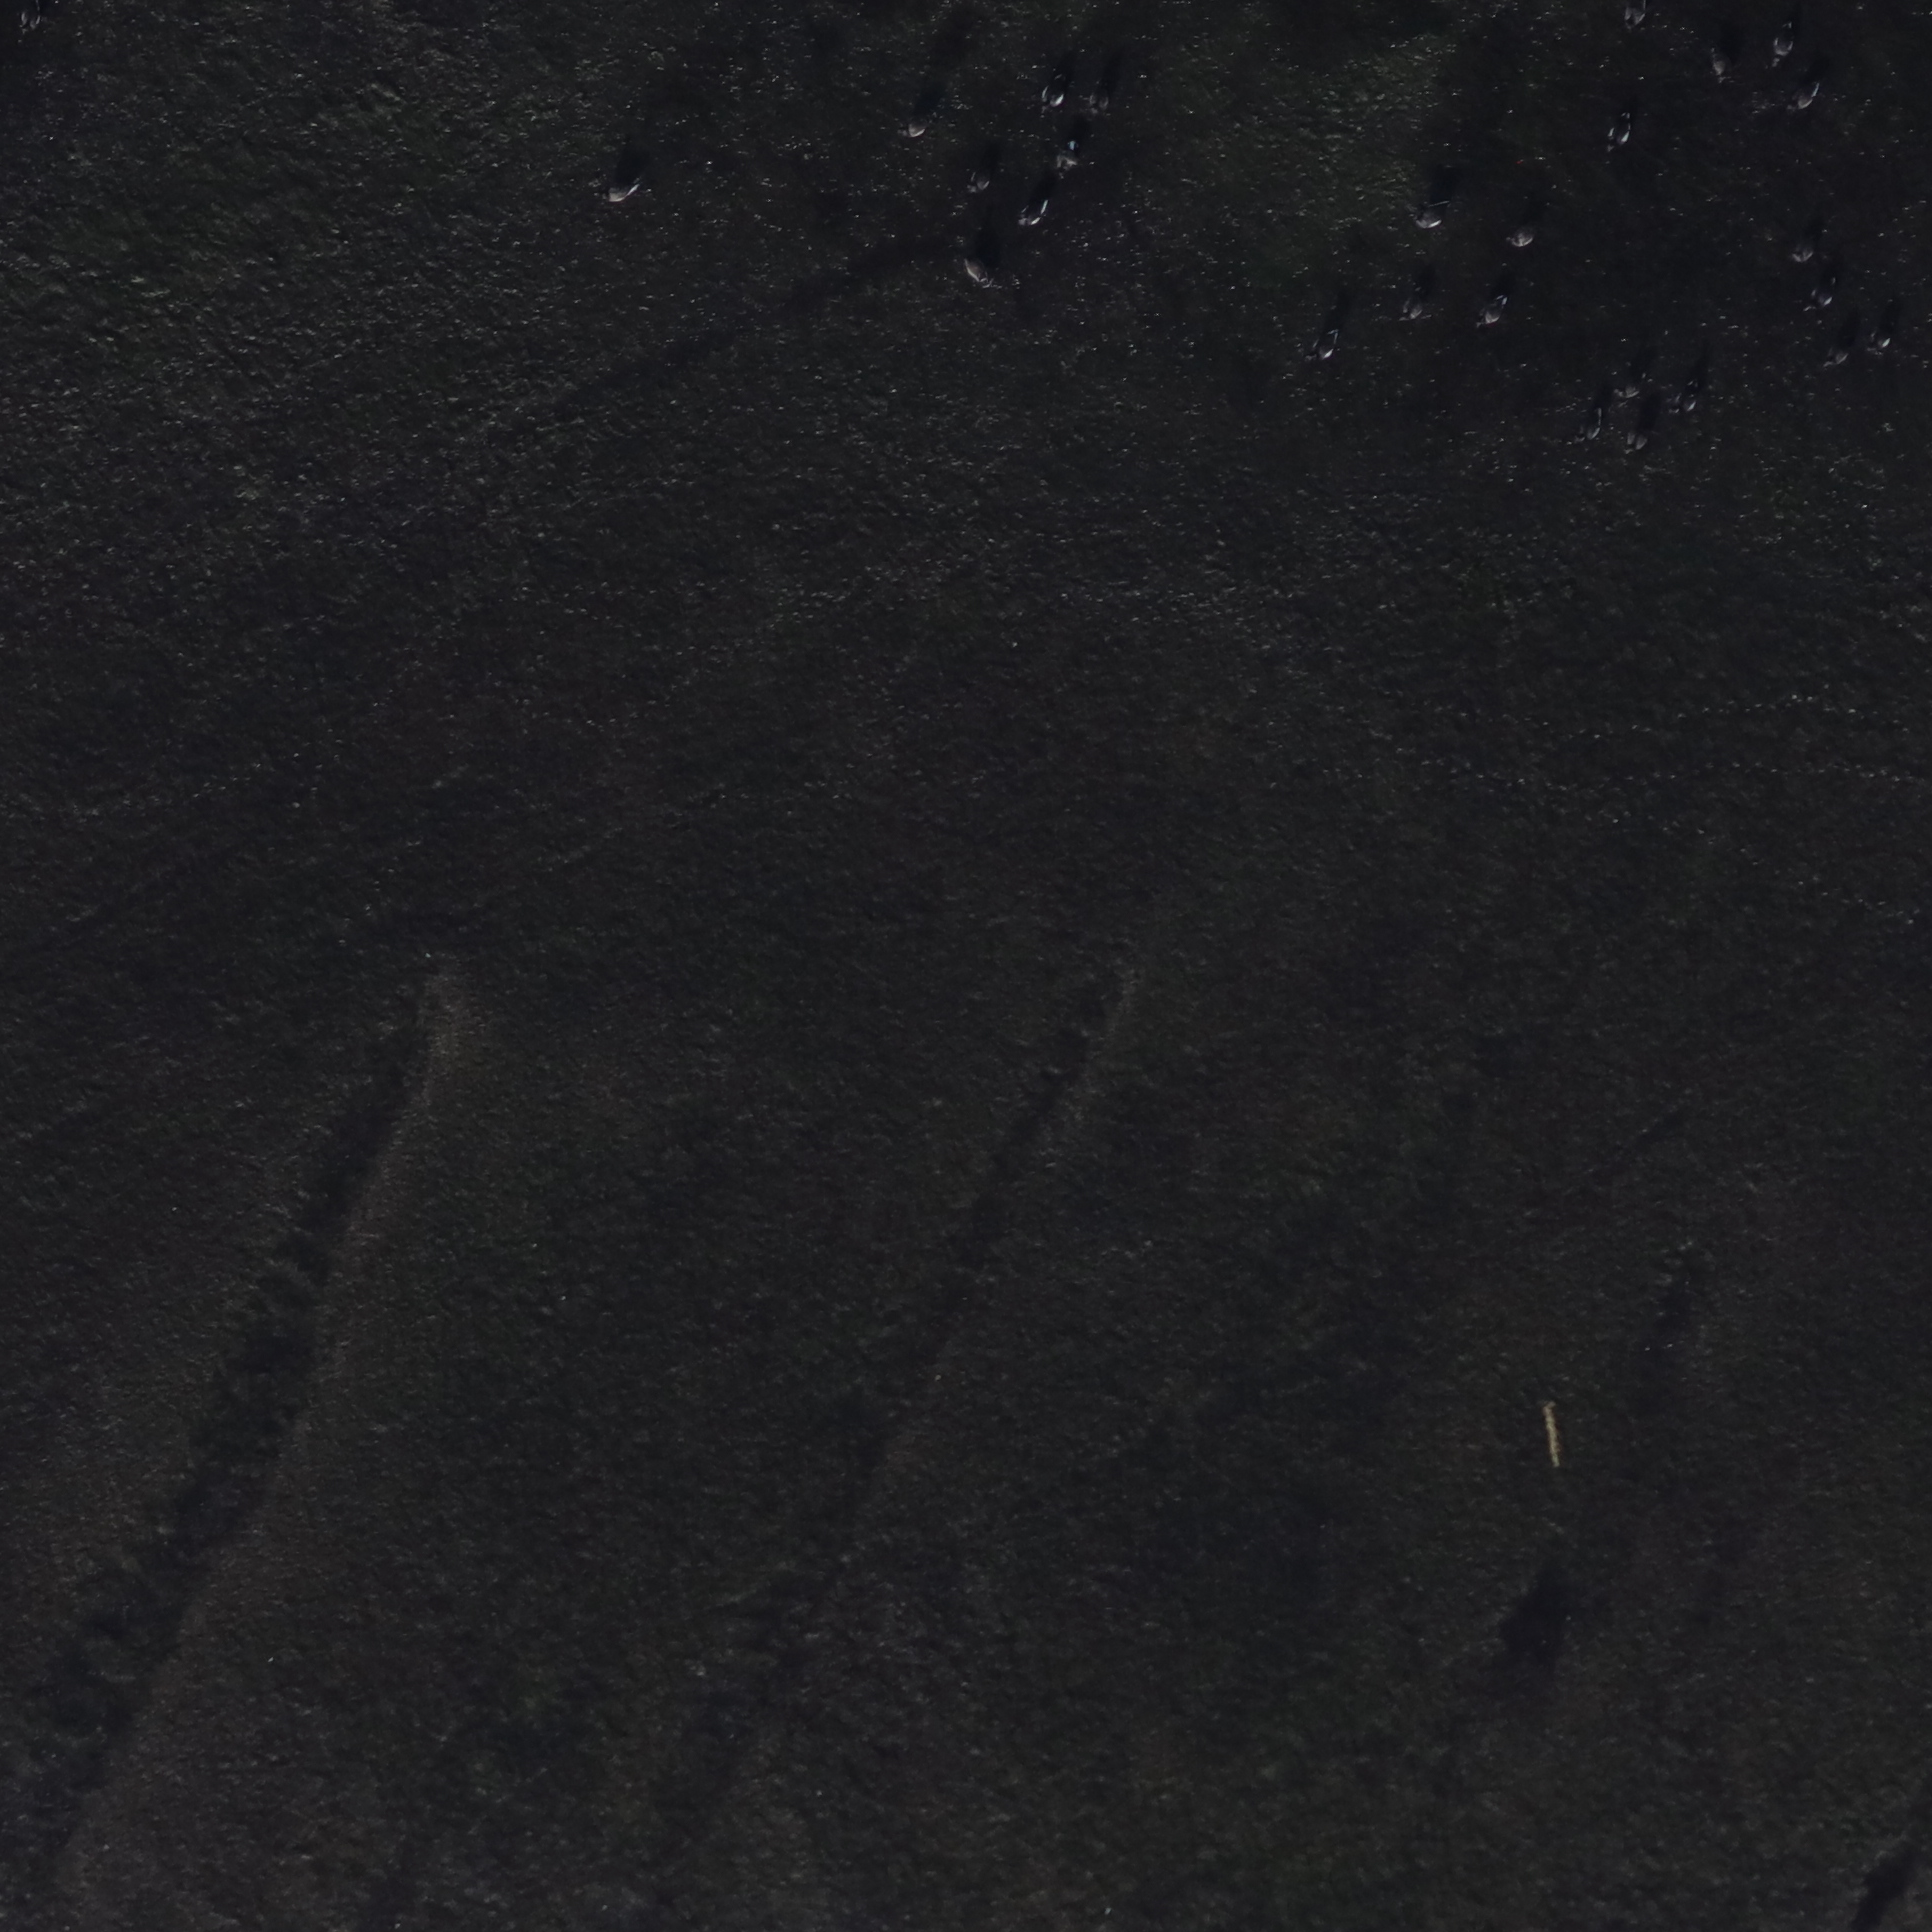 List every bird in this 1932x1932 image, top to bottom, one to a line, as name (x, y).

brant (1778, 45)
brant (1724, 75)
brant (1797, 93)
brant (1055, 98)
brant (1096, 98)
brant (911, 128)
brant (1618, 134)
brant (1070, 157)
brant (976, 179)
brant (622, 189)
brant (1038, 208)
brant (1429, 217)
brant (1518, 236)
brant (1800, 256)
brant (976, 269)
brant (1822, 306)
brant (1409, 309)
brant (1492, 316)
brant (1883, 342)
brant (1324, 349)
brant (1835, 363)
brant (1631, 387)
brant (1686, 398)
brant (1592, 430)
brant (1639, 450)